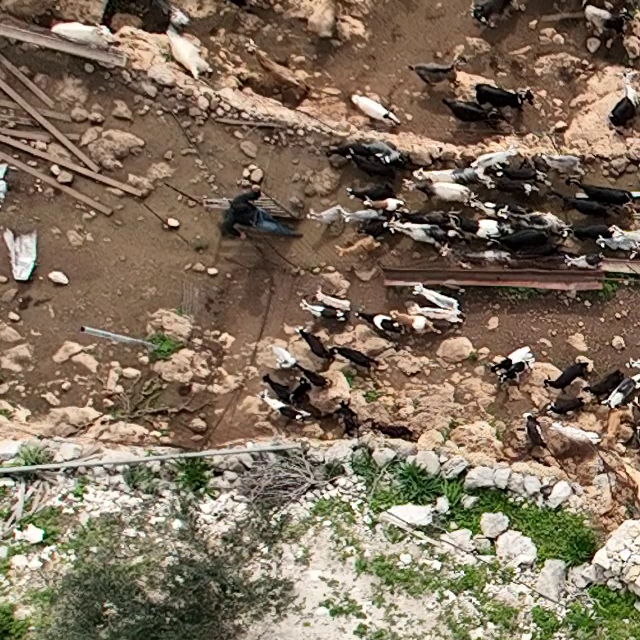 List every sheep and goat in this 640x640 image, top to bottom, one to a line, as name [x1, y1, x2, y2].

goat [153, 0, 190, 27]
goat [474, 0, 511, 24]
goat [582, 0, 626, 30]
goat [102, 2, 157, 21]
goat [51, 23, 114, 49]
goat [164, 29, 214, 78]
goat [244, 39, 310, 91]
goat [407, 56, 466, 88]
goat [608, 71, 639, 135]
goat [474, 83, 535, 110]
goat [351, 94, 401, 126]
goat [441, 98, 507, 122]
goat [362, 141, 400, 160]
goat [325, 144, 371, 157]
goat [471, 146, 517, 171]
goat [344, 149, 396, 181]
goat [540, 154, 586, 175]
goat [495, 163, 552, 186]
goat [411, 166, 480, 184]
goat [565, 176, 634, 203]
goat [402, 178, 471, 202]
goat [486, 178, 539, 197]
goat [346, 185, 396, 200]
goat [471, 193, 535, 222]
goat [364, 196, 404, 210]
goat [564, 198, 611, 217]
goat [624, 198, 639, 211]
goat [307, 205, 341, 224]
goat [499, 206, 562, 230]
goat [338, 208, 387, 220]
goat [395, 210, 446, 226]
goat [446, 210, 500, 237]
goat [631, 211, 639, 226]
goat [382, 218, 449, 248]
goat [357, 221, 388, 237]
goat [559, 223, 613, 239]
goat [611, 226, 639, 248]
goat [486, 230, 551, 246]
goat [596, 235, 639, 250]
goat [334, 236, 380, 257]
goat [630, 242, 639, 261]
goat [462, 251, 511, 263]
goat [564, 254, 604, 270]
goat [412, 284, 459, 310]
goat [315, 293, 351, 311]
goat [299, 300, 345, 321]
goat [408, 303, 463, 323]
goat [390, 309, 441, 334]
goat [355, 311, 406, 339]
goat [296, 327, 332, 360]
goat [268, 344, 297, 369]
goat [332, 347, 380, 368]
goat [490, 347, 531, 376]
goat [625, 348, 639, 372]
goat [500, 358, 534, 385]
goat [543, 362, 588, 395]
goat [295, 364, 326, 388]
goat [584, 369, 622, 394]
goat [262, 374, 291, 403]
goat [602, 374, 639, 407]
goat [292, 378, 310, 398]
goat [257, 390, 311, 420]
goat [547, 397, 584, 414]
goat [628, 401, 639, 425]
goat [606, 409, 623, 441]
goat [522, 412, 546, 448]
goat [372, 422, 413, 438]
goat [550, 422, 601, 445]
goat [547, 435, 594, 456]